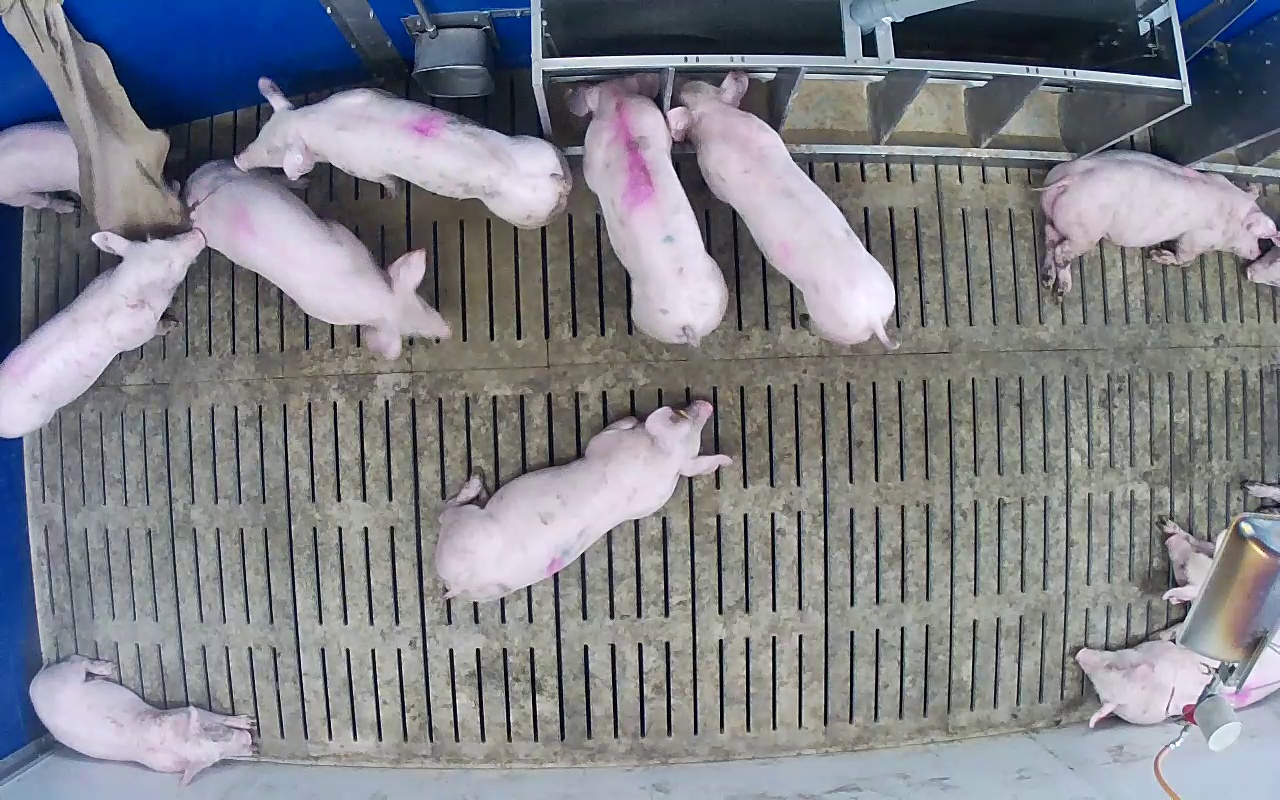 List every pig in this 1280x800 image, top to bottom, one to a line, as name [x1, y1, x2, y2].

pig [666, 68, 899, 352]
pig [563, 72, 729, 348]
pig [236, 75, 574, 232]
pig [0, 117, 182, 215]
pig [1029, 148, 1278, 300]
pig [182, 158, 452, 361]
pig [0, 225, 207, 440]
pig [1247, 236, 1280, 289]
pig [434, 400, 733, 604]
pig [1145, 480, 1280, 641]
pig [1072, 632, 1279, 729]
pig [27, 654, 259, 786]